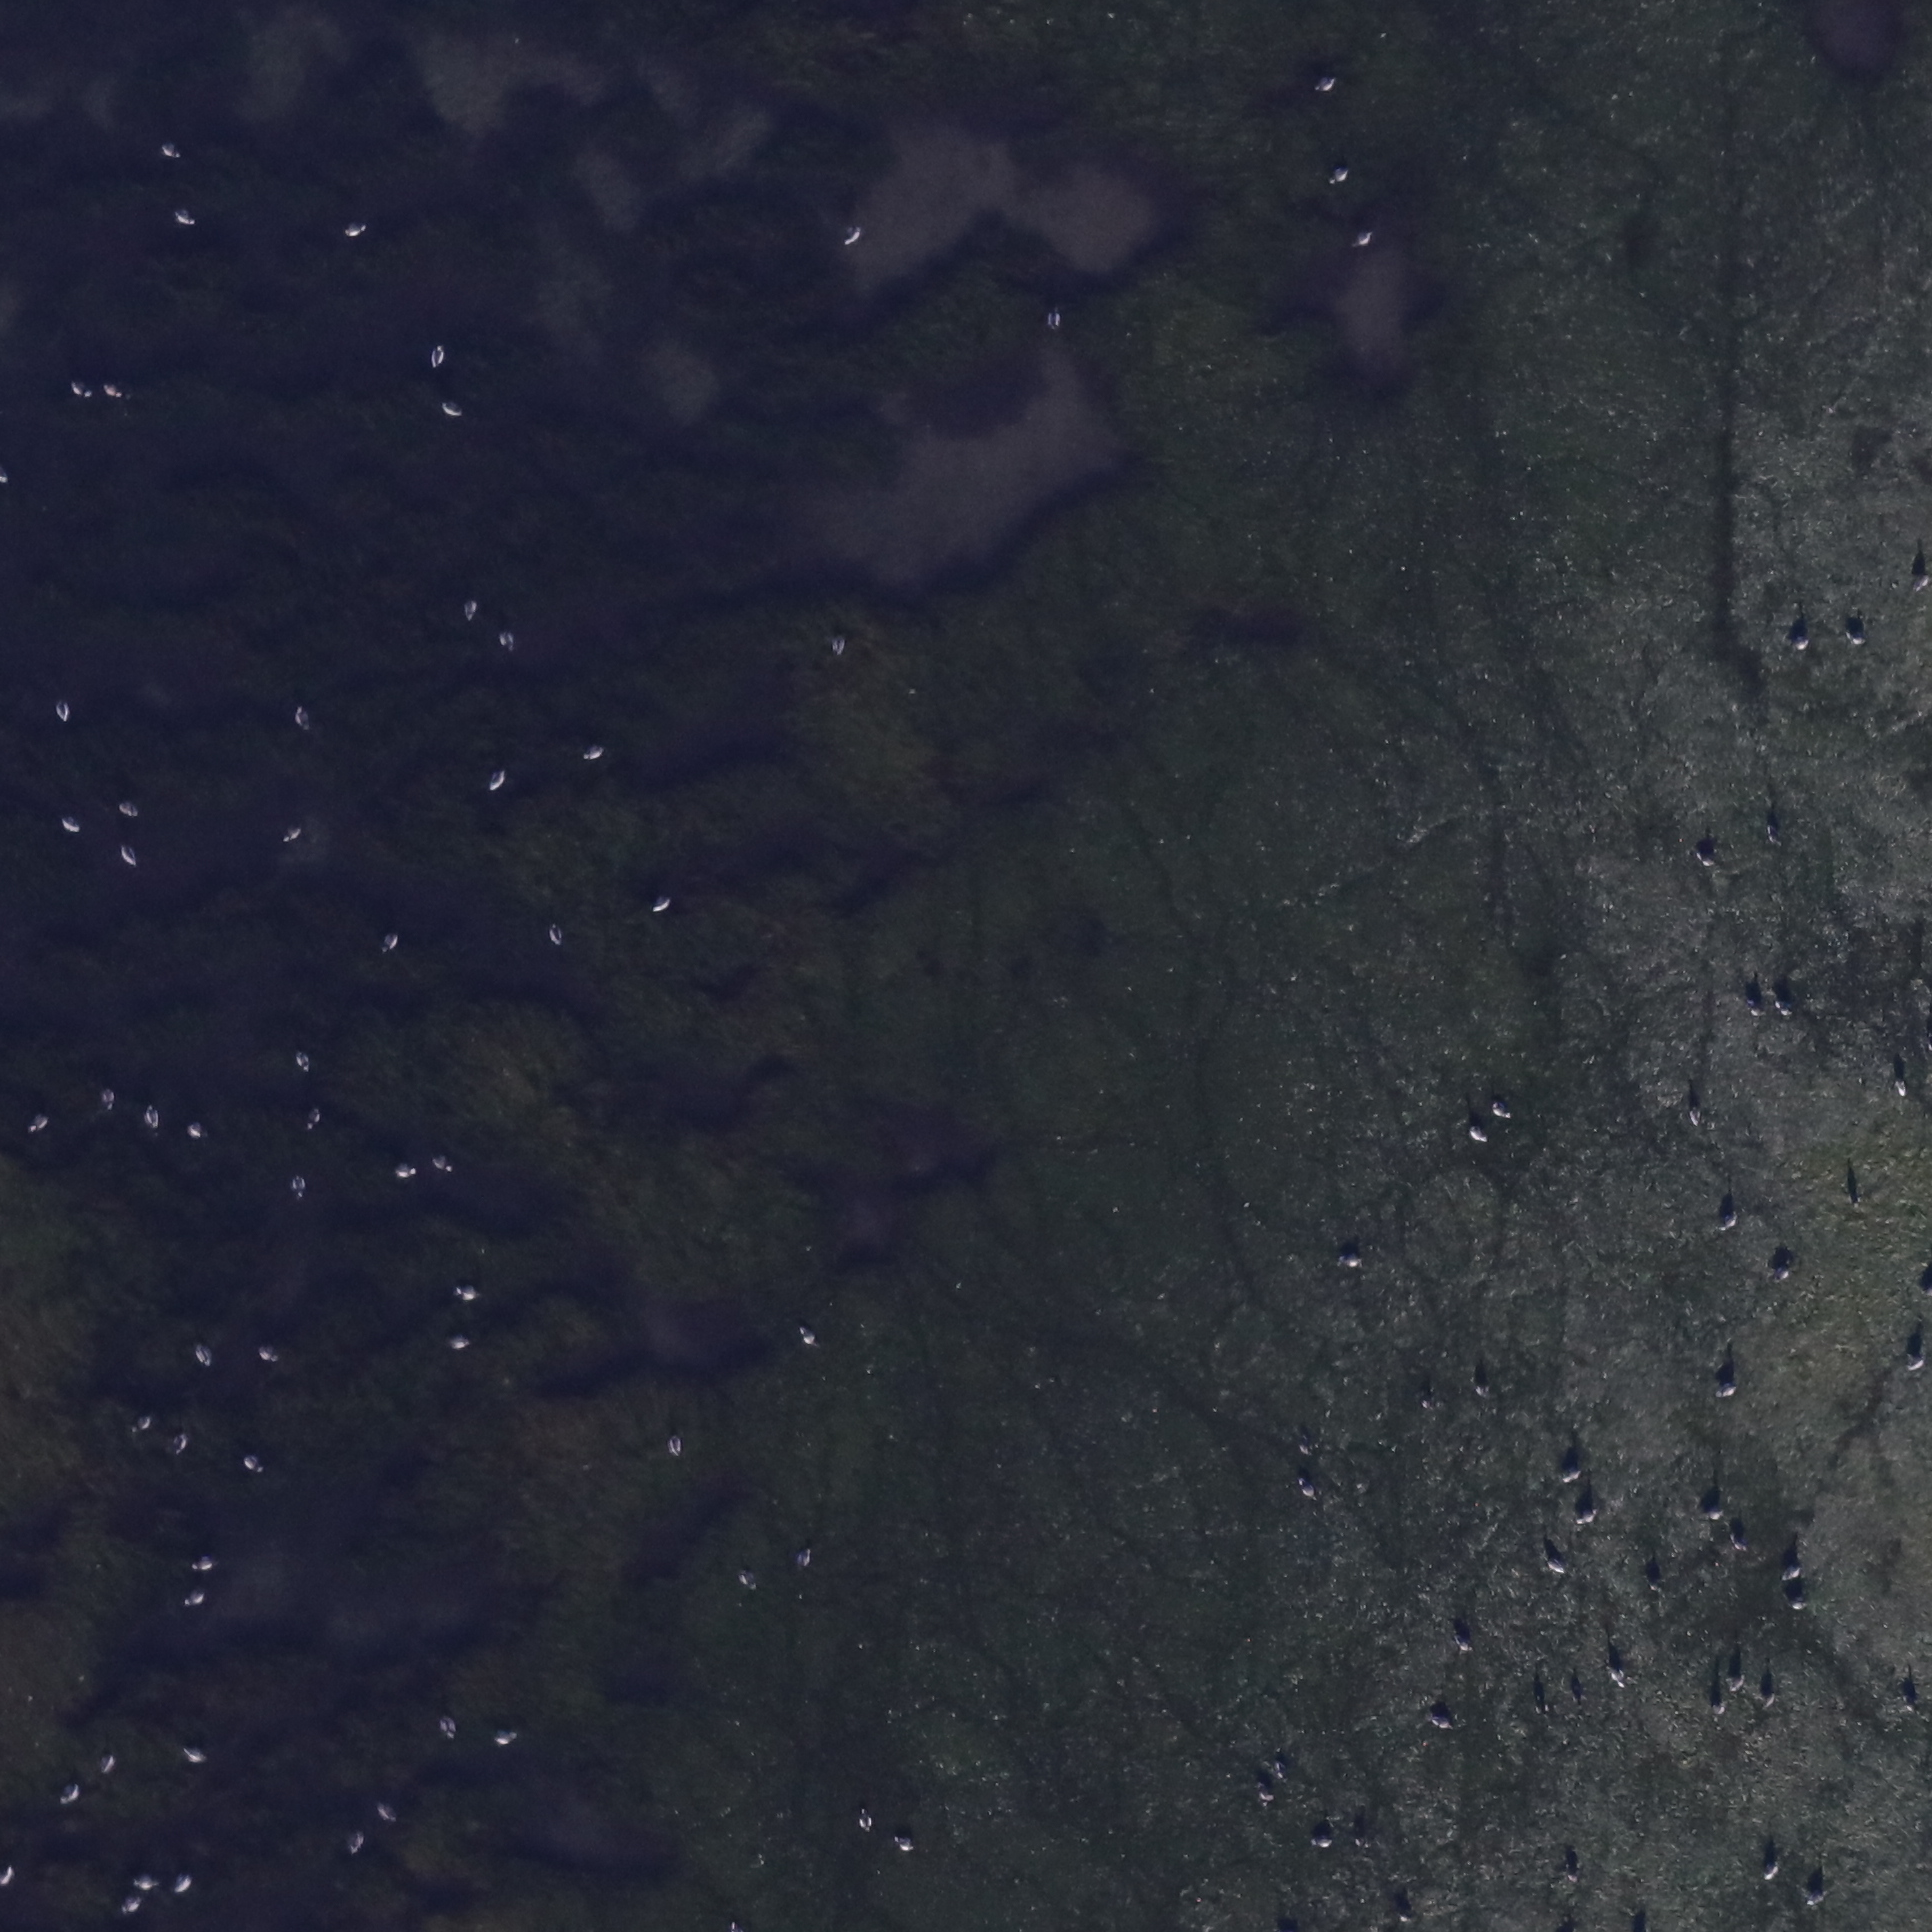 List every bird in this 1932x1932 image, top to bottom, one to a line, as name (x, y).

brant (1326, 90)
brant (176, 150)
brant (1351, 180)
brant (187, 217)
brant (358, 227)
brant (851, 237)
brant (1364, 245)
brant (1054, 315)
brant (438, 365)
brant (84, 388)
brant (115, 390)
brant (448, 415)
brant (1927, 585)
brant (468, 600)
brant (1847, 640)
brant (505, 643)
brant (843, 643)
brant (1804, 646)
brant (68, 711)
brant (301, 719)
brant (593, 745)
brant (495, 783)
brant (132, 806)
brant (73, 825)
brant (295, 833)
brant (1777, 836)
brant (132, 854)
brant (1712, 854)
brant (662, 906)
brant (556, 935)
brant (395, 941)
brant (1787, 1003)
brant (1752, 1012)
brant (307, 1061)
brant (1911, 1084)
brant (98, 1105)
brant (150, 1111)
brant (1501, 1111)
brant (1708, 1118)
brant (309, 1120)
brant (201, 1131)
brant (1481, 1135)
brant (29, 1137)
brant (440, 1168)
brant (405, 1173)
brant (296, 1186)
brant (1857, 1204)
brant (1735, 1224)
brant (1360, 1251)
brant (1781, 1266)
brant (471, 1283)
brant (805, 1334)
brant (457, 1337)
brant (265, 1356)
brant (209, 1362)
brant (1913, 1364)
brant (1479, 1393)
brant (1727, 1399)
brant (151, 1426)
brant (677, 1441)
brant (1309, 1452)
brant (188, 1456)
brant (1568, 1465)
brant (264, 1468)
brant (1315, 1488)
brant (1590, 1512)
brant (1718, 1513)
brant (1745, 1549)
brant (797, 1555)
brant (1558, 1562)
brant (209, 1571)
brant (1794, 1574)
brant (736, 1576)
brant (203, 1605)
brant (1799, 1606)
brant (1462, 1631)
brant (1621, 1678)
brant (1732, 1678)
brant (1539, 1693)
brant (1582, 1693)
brant (1773, 1699)
brant (1912, 1704)
brant (1719, 1711)
brant (1441, 1720)
brant (436, 1735)
brant (507, 1736)
brant (183, 1747)
brant (102, 1768)
brant (1280, 1774)
brant (1268, 1801)
brant (65, 1806)
brant (395, 1815)
brant (865, 1831)
brant (1323, 1836)
brant (356, 1837)
brant (1374, 1838)
brant (909, 1855)
brant (141, 1874)
brant (1764, 1881)
brant (1571, 1883)
brant (2, 1884)
brant (176, 1885)
brant (1808, 1904)
brant (136, 1910)
brant (1410, 1922)
brant (1280, 1925)